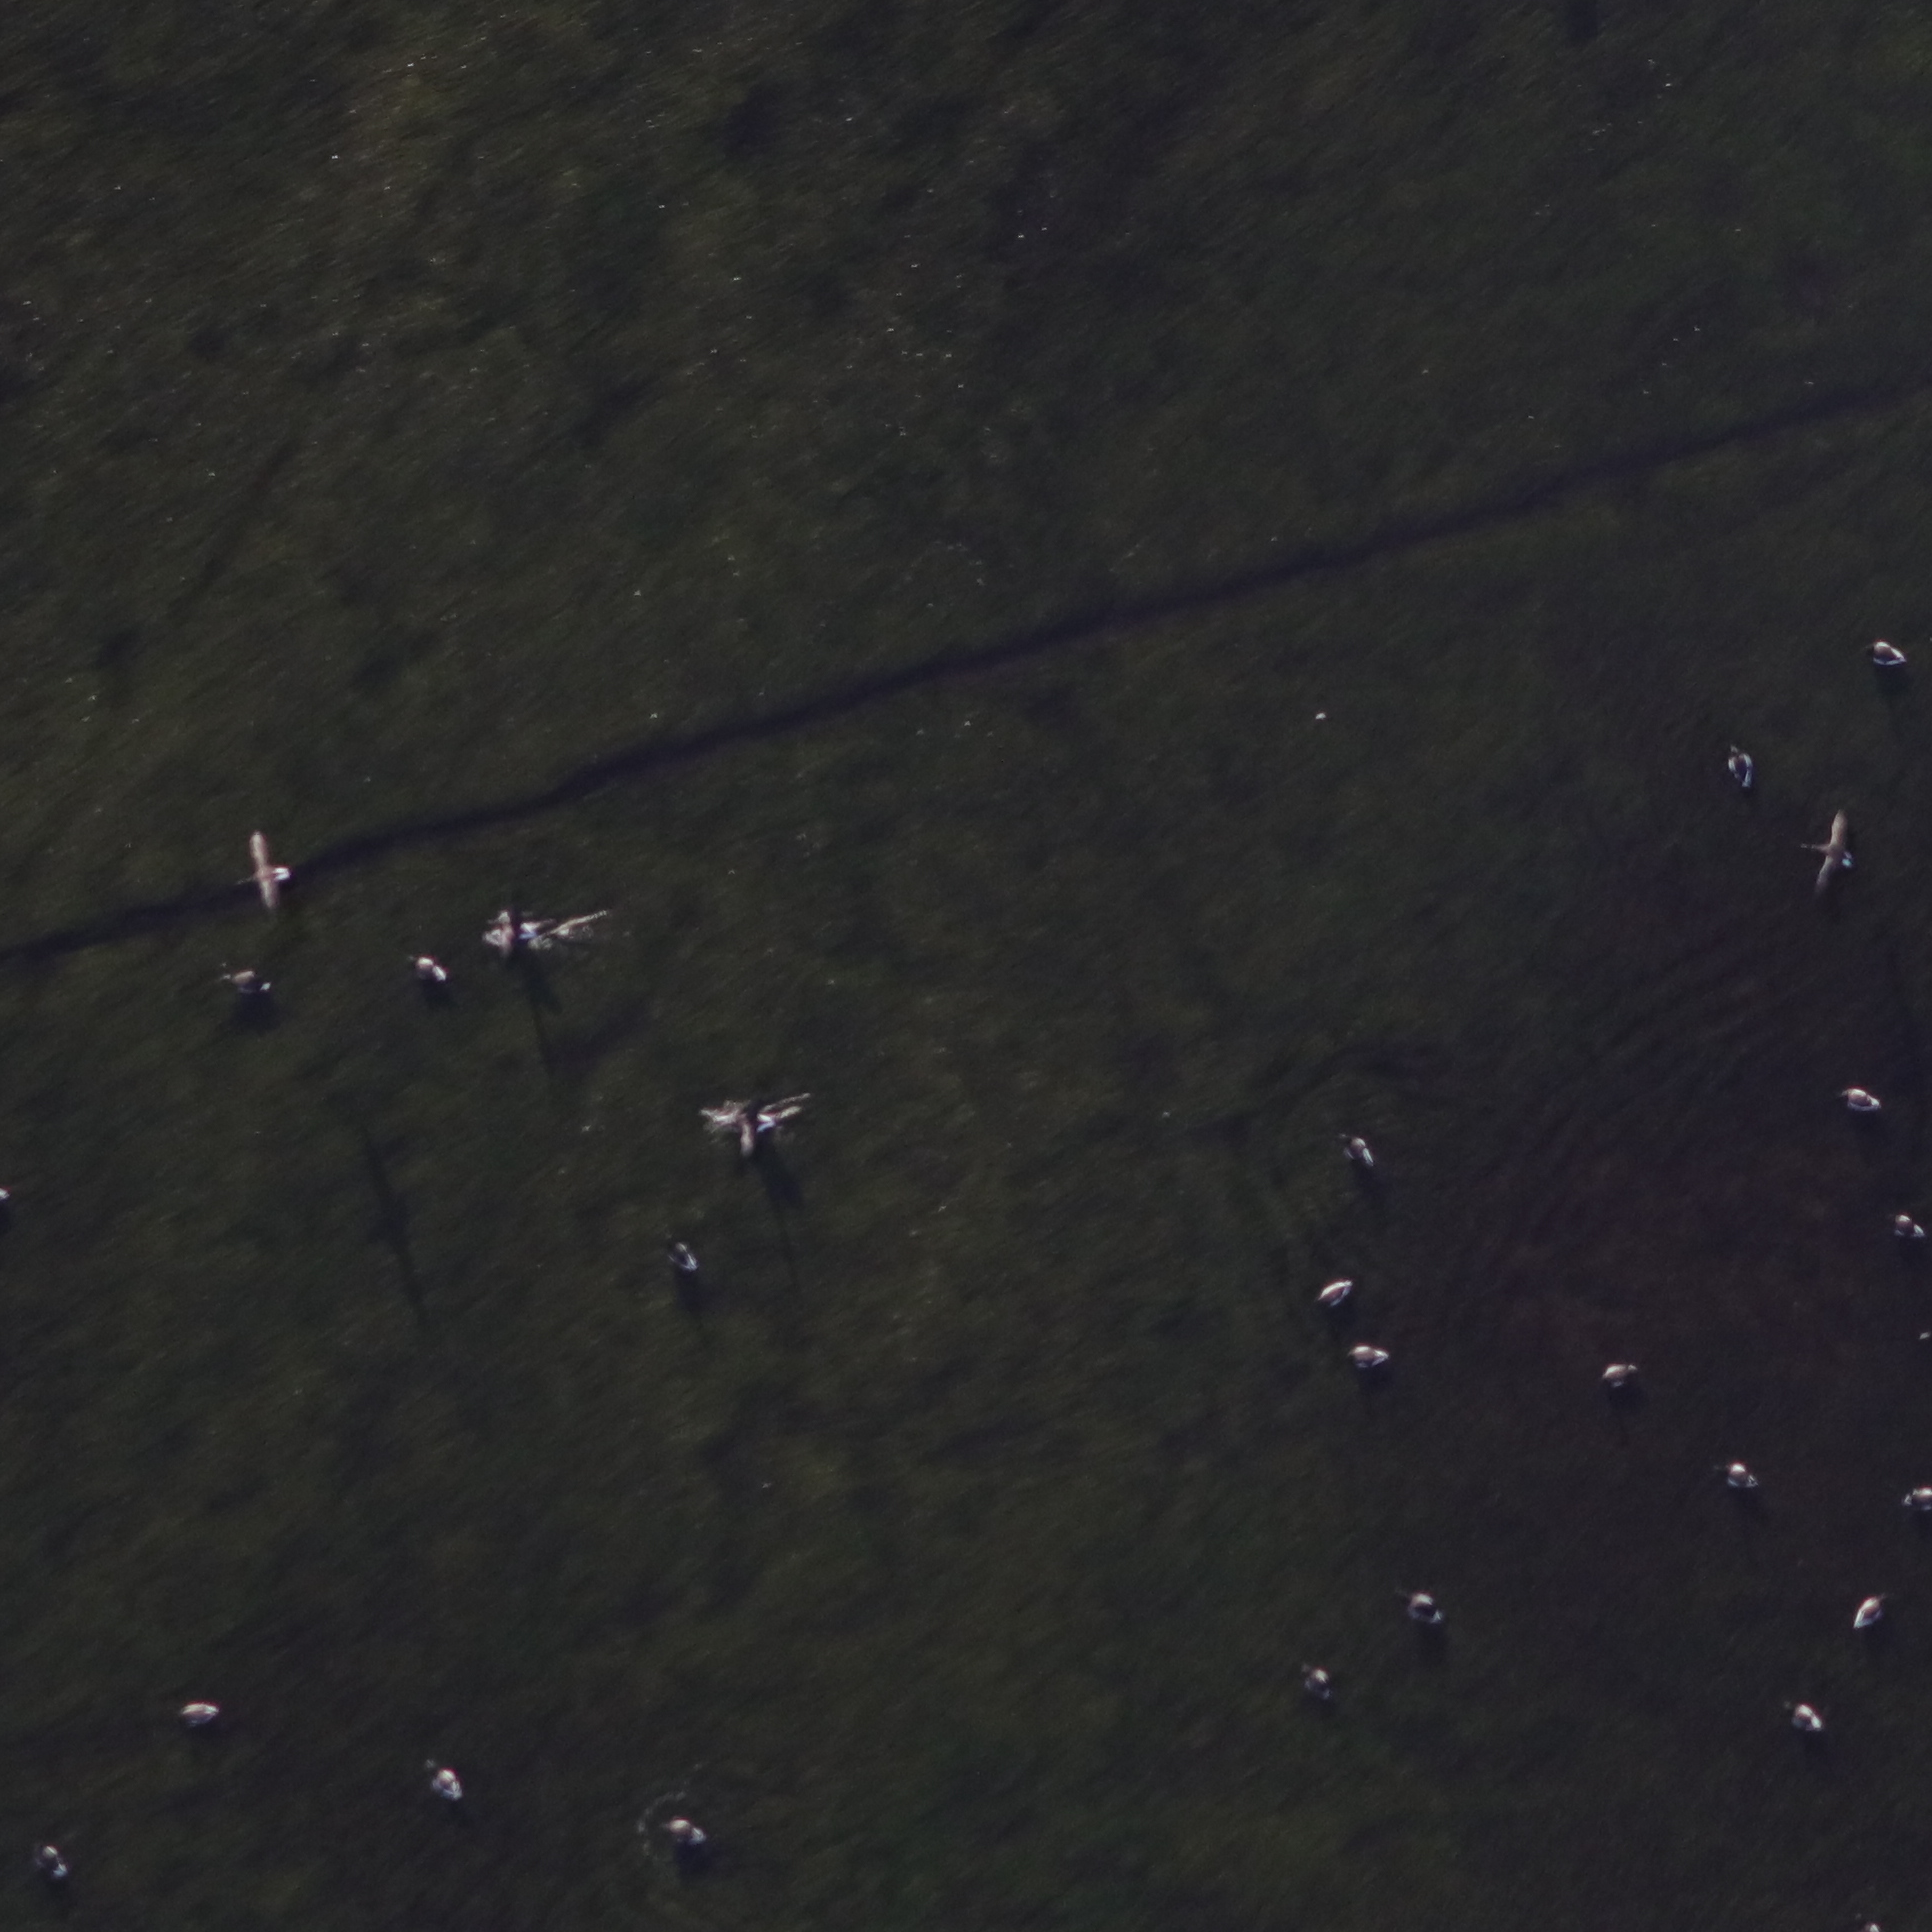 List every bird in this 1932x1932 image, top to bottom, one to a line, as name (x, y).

brant (1883, 655)
brant (1738, 763)
brant (1837, 842)
brant (268, 871)
brant (520, 932)
brant (432, 971)
brant (246, 982)
brant (1859, 1100)
brant (753, 1129)
brant (1357, 1151)
brant (1906, 1229)
brant (683, 1258)
brant (1333, 1295)
brant (1365, 1356)
brant (1620, 1375)
brant (1737, 1475)
brant (1923, 1498)
brant (1419, 1609)
brant (1876, 1611)
brant (1317, 1680)
brant (202, 1712)
brant (1802, 1718)
brant (453, 1788)
brant (685, 1833)
brant (52, 1863)